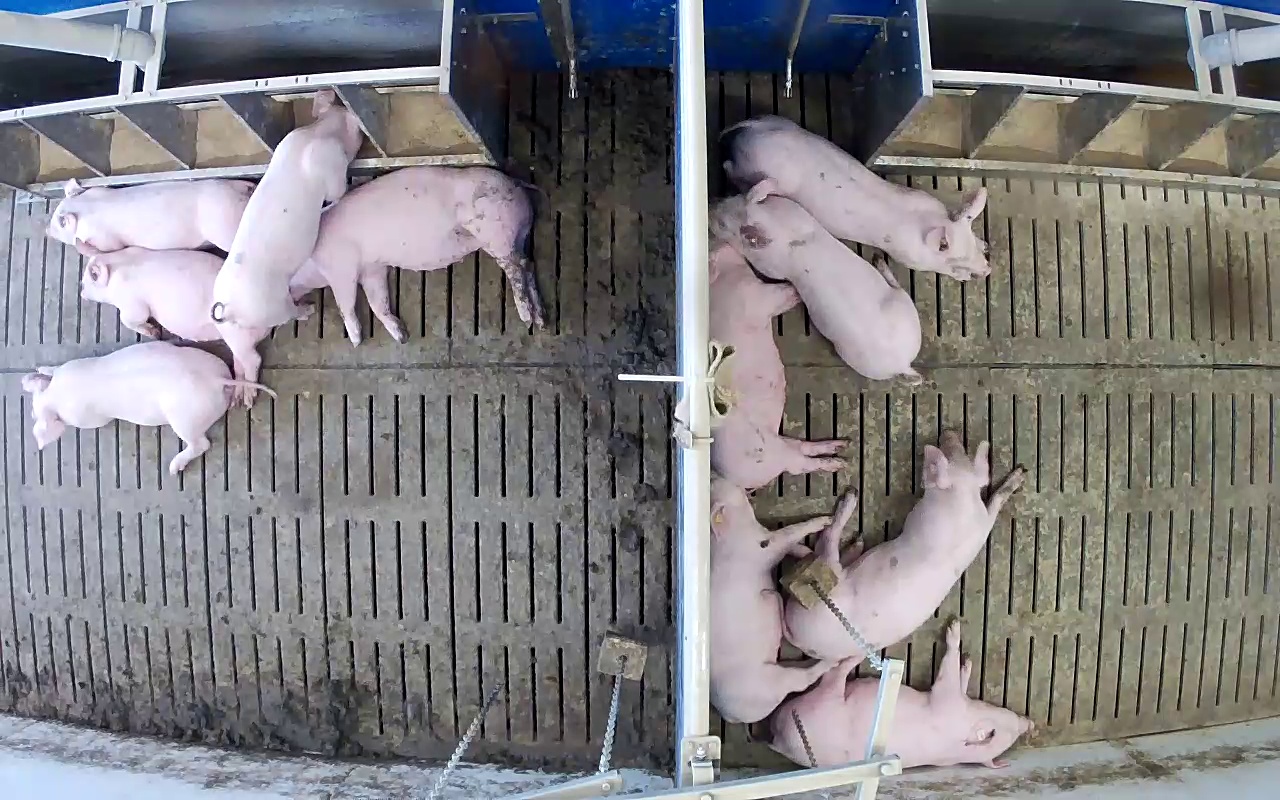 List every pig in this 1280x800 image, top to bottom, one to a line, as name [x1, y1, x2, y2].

pig [211, 88, 370, 329]
pig [713, 112, 998, 288]
pig [290, 163, 552, 346]
pig [45, 176, 261, 255]
pig [707, 179, 928, 388]
pig [707, 237, 851, 495]
pig [75, 240, 274, 409]
pig [20, 341, 277, 477]
pig [761, 429, 1029, 660]
pig [709, 469, 842, 728]
pig [761, 618, 1032, 775]